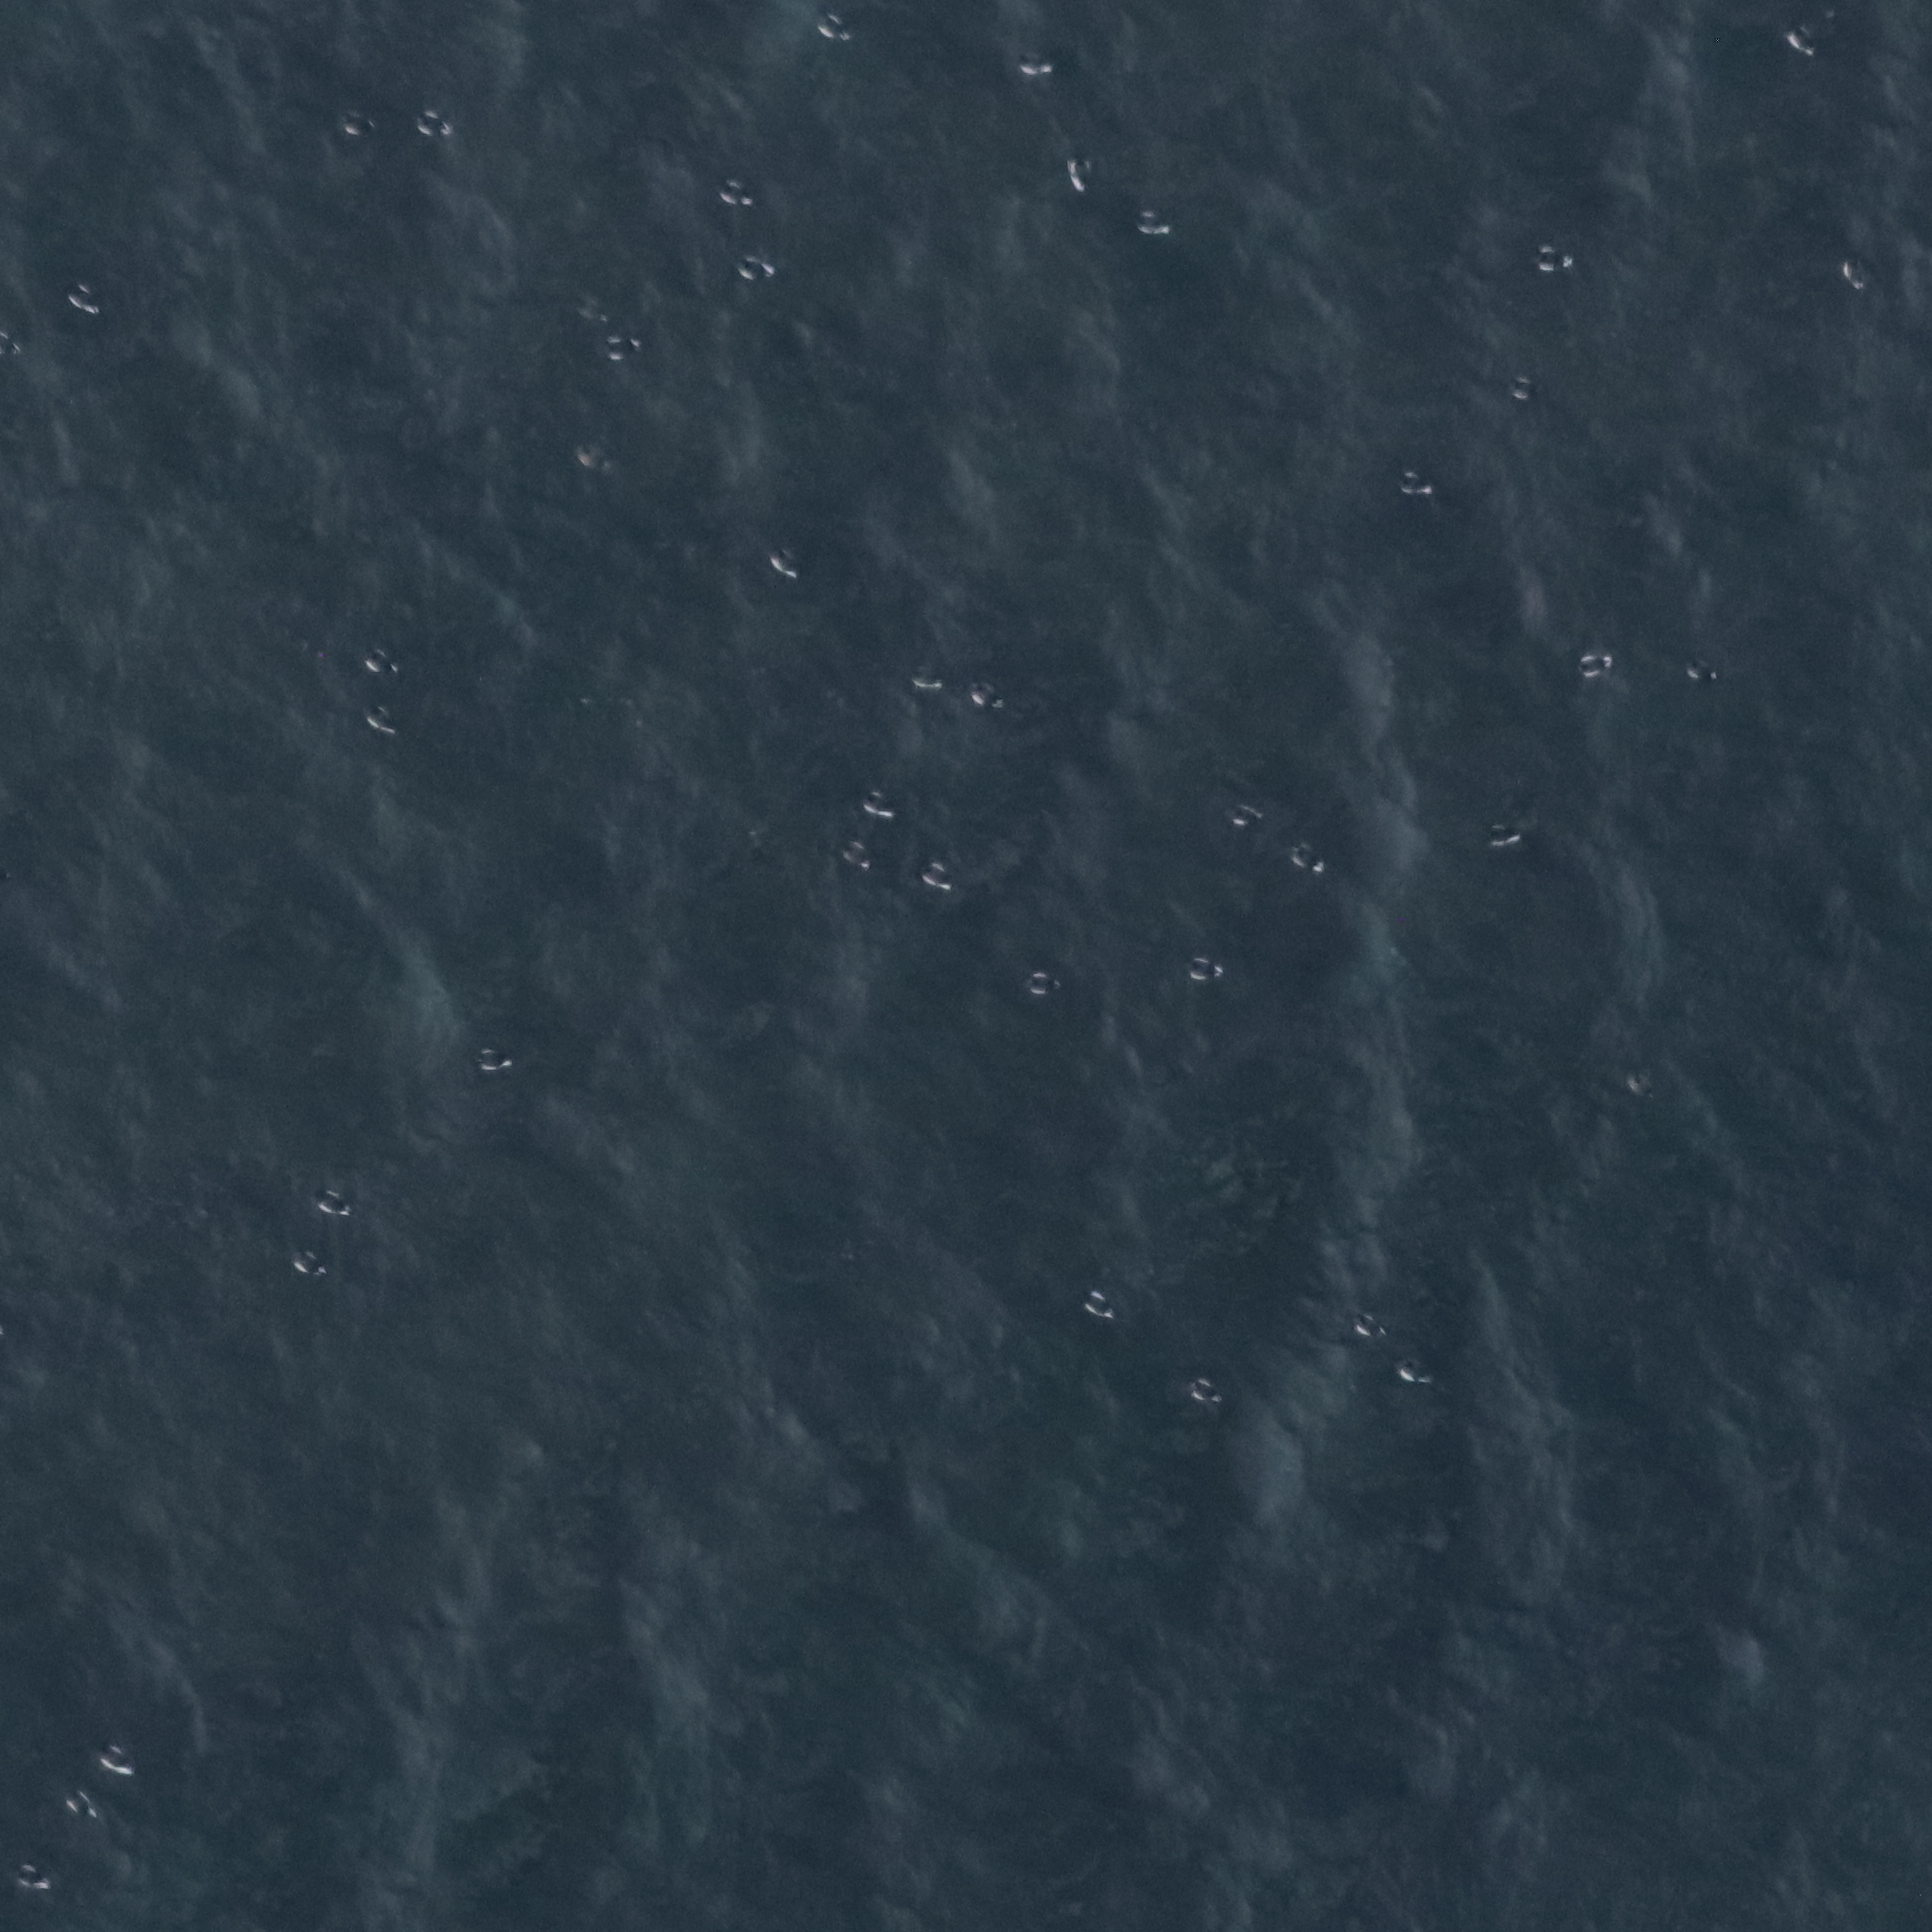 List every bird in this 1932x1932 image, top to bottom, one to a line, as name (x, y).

brant (833, 26)
brant (1802, 41)
brant (1037, 62)
brant (358, 125)
brant (432, 125)
brant (1082, 171)
brant (736, 194)
brant (1151, 221)
brant (1552, 257)
brant (752, 266)
brant (1859, 271)
brant (83, 296)
brant (591, 308)
brant (0, 343)
brant (615, 345)
brant (1521, 388)
brant (598, 459)
brant (1411, 481)
brant (784, 564)
brant (380, 663)
brant (1592, 665)
brant (1696, 669)
brant (925, 680)
brant (987, 695)
brant (382, 717)
brant (878, 803)
brant (1240, 812)
brant (1498, 833)
brant (854, 855)
brant (1306, 855)
brant (936, 875)
brant (1202, 969)
brant (1039, 984)
brant (490, 1059)
brant (1643, 1082)
brant (333, 1201)
brant (313, 1261)
brant (1099, 1306)
brant (1369, 1325)
brant (1412, 1372)
brant (1204, 1391)
brant (116, 1760)
brant (80, 1804)
brant (29, 1876)